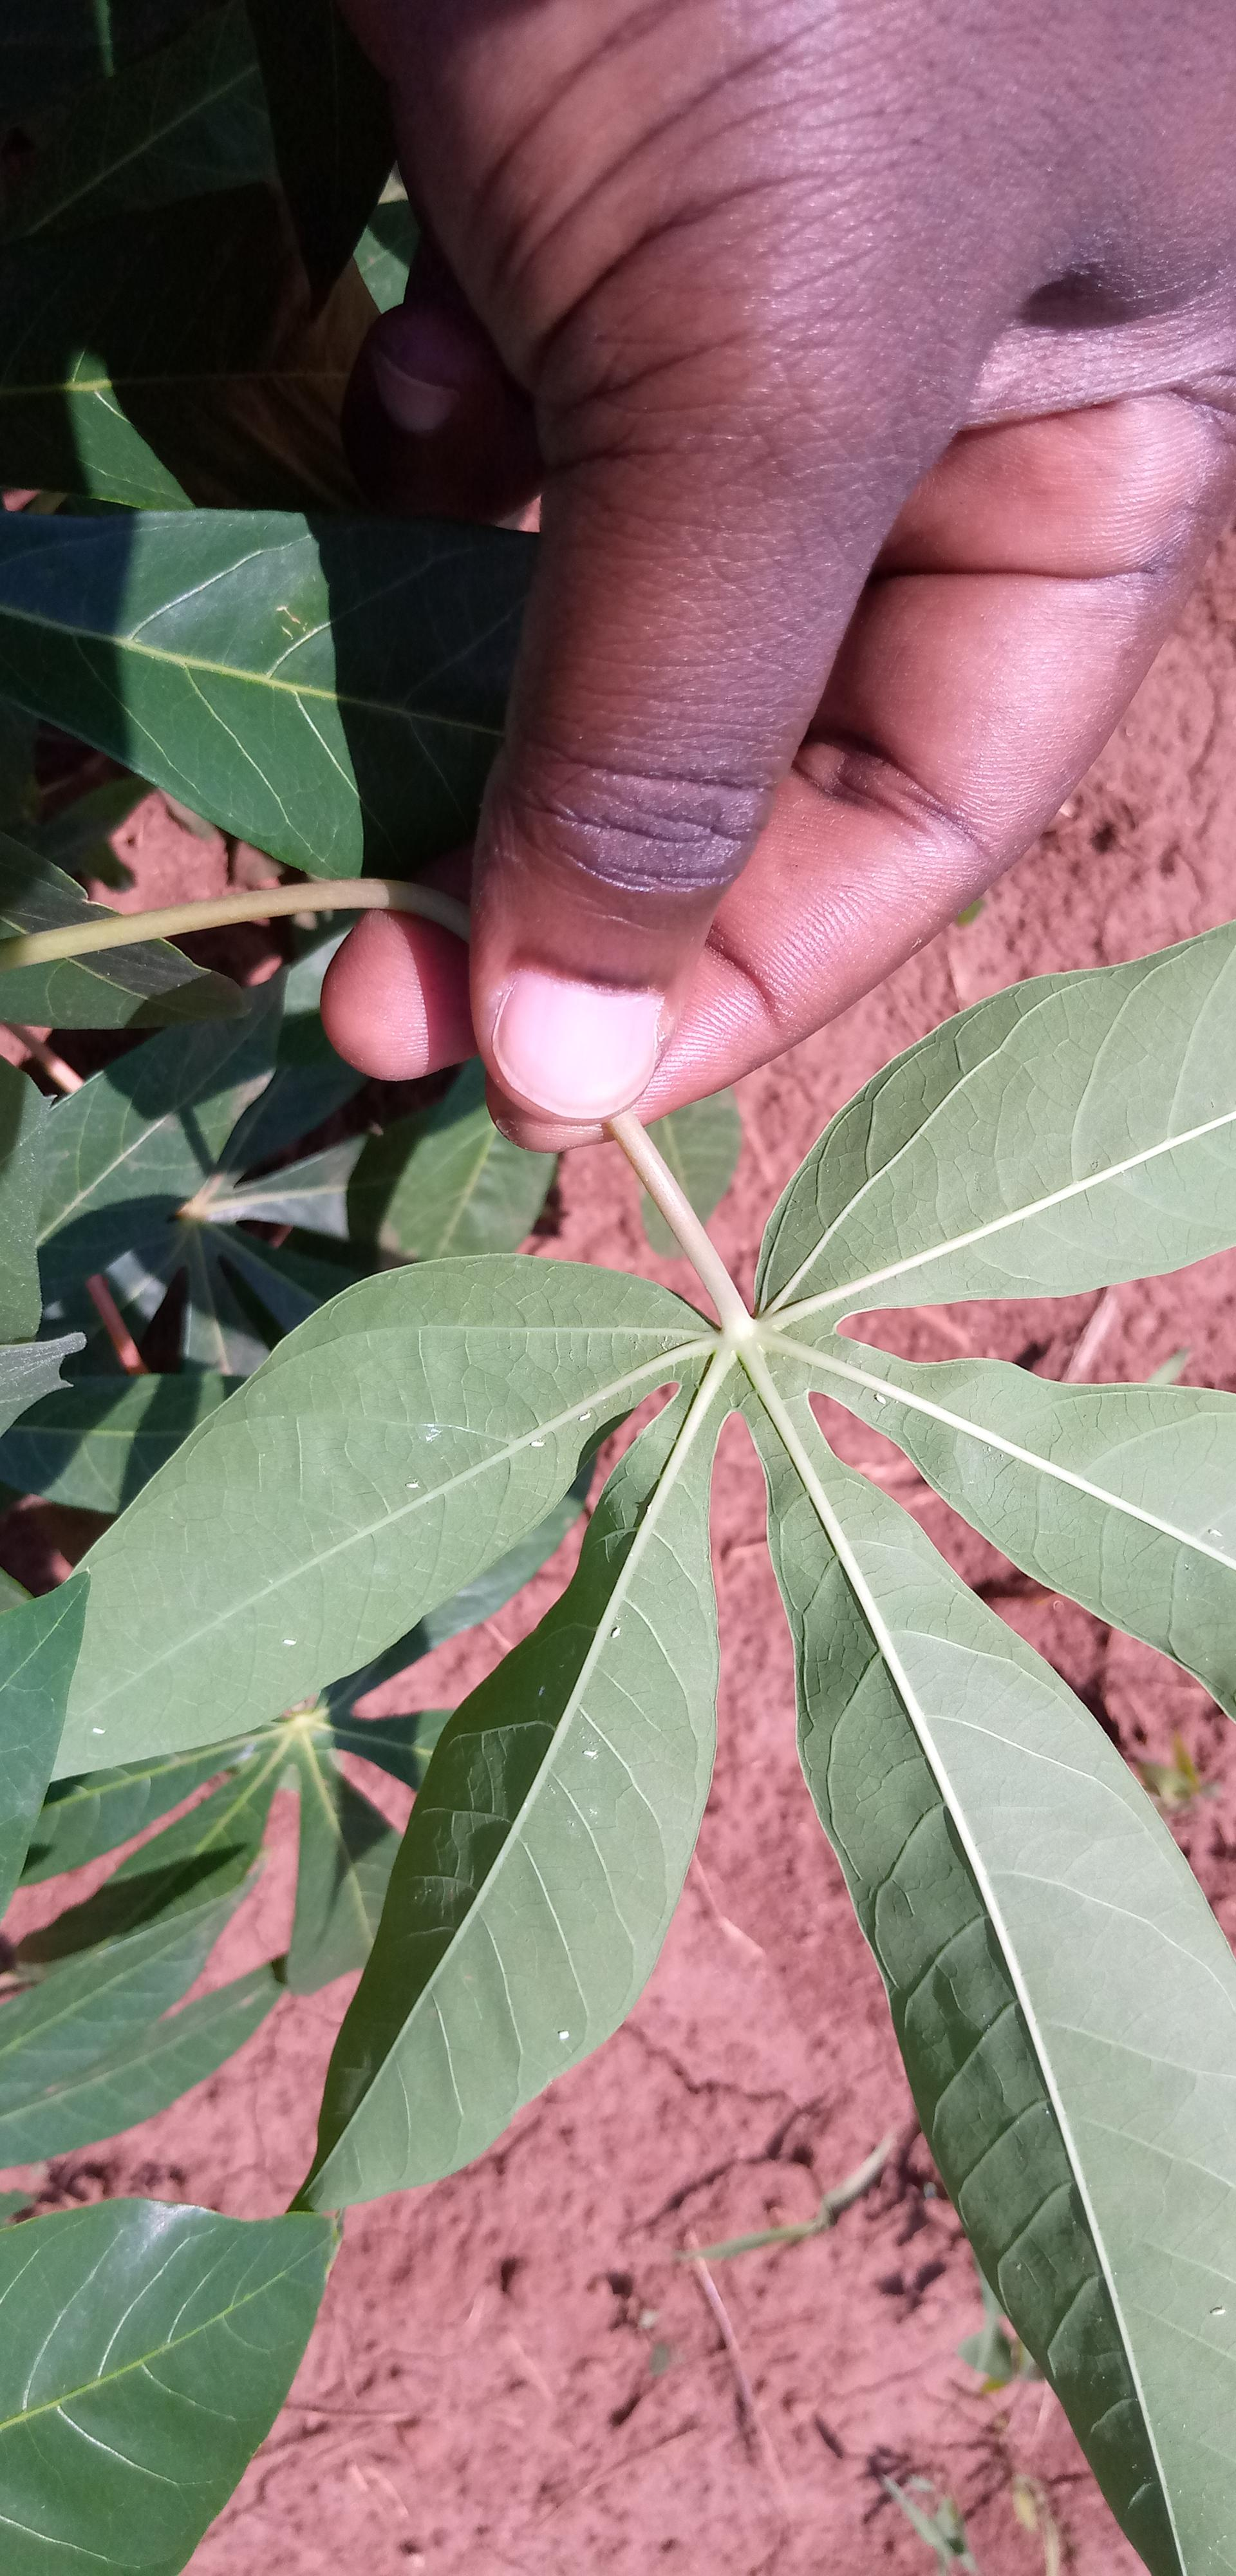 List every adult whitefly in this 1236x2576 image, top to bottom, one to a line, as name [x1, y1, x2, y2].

whitefly [859, 1379, 895, 1419]
whitefly [573, 1403, 597, 1431]
whitefly [520, 1436, 554, 1461]
whitefly [389, 1472, 429, 1502]
whitefly [1199, 1518, 1231, 1549]
whitefly [601, 1619, 627, 1652]
whitefly [279, 1633, 309, 1654]
whitefly [86, 1707, 111, 1751]
whitefly [573, 1737, 606, 1774]
whitefly [547, 2021, 575, 2050]
whitefly [1203, 2301, 1231, 2327]